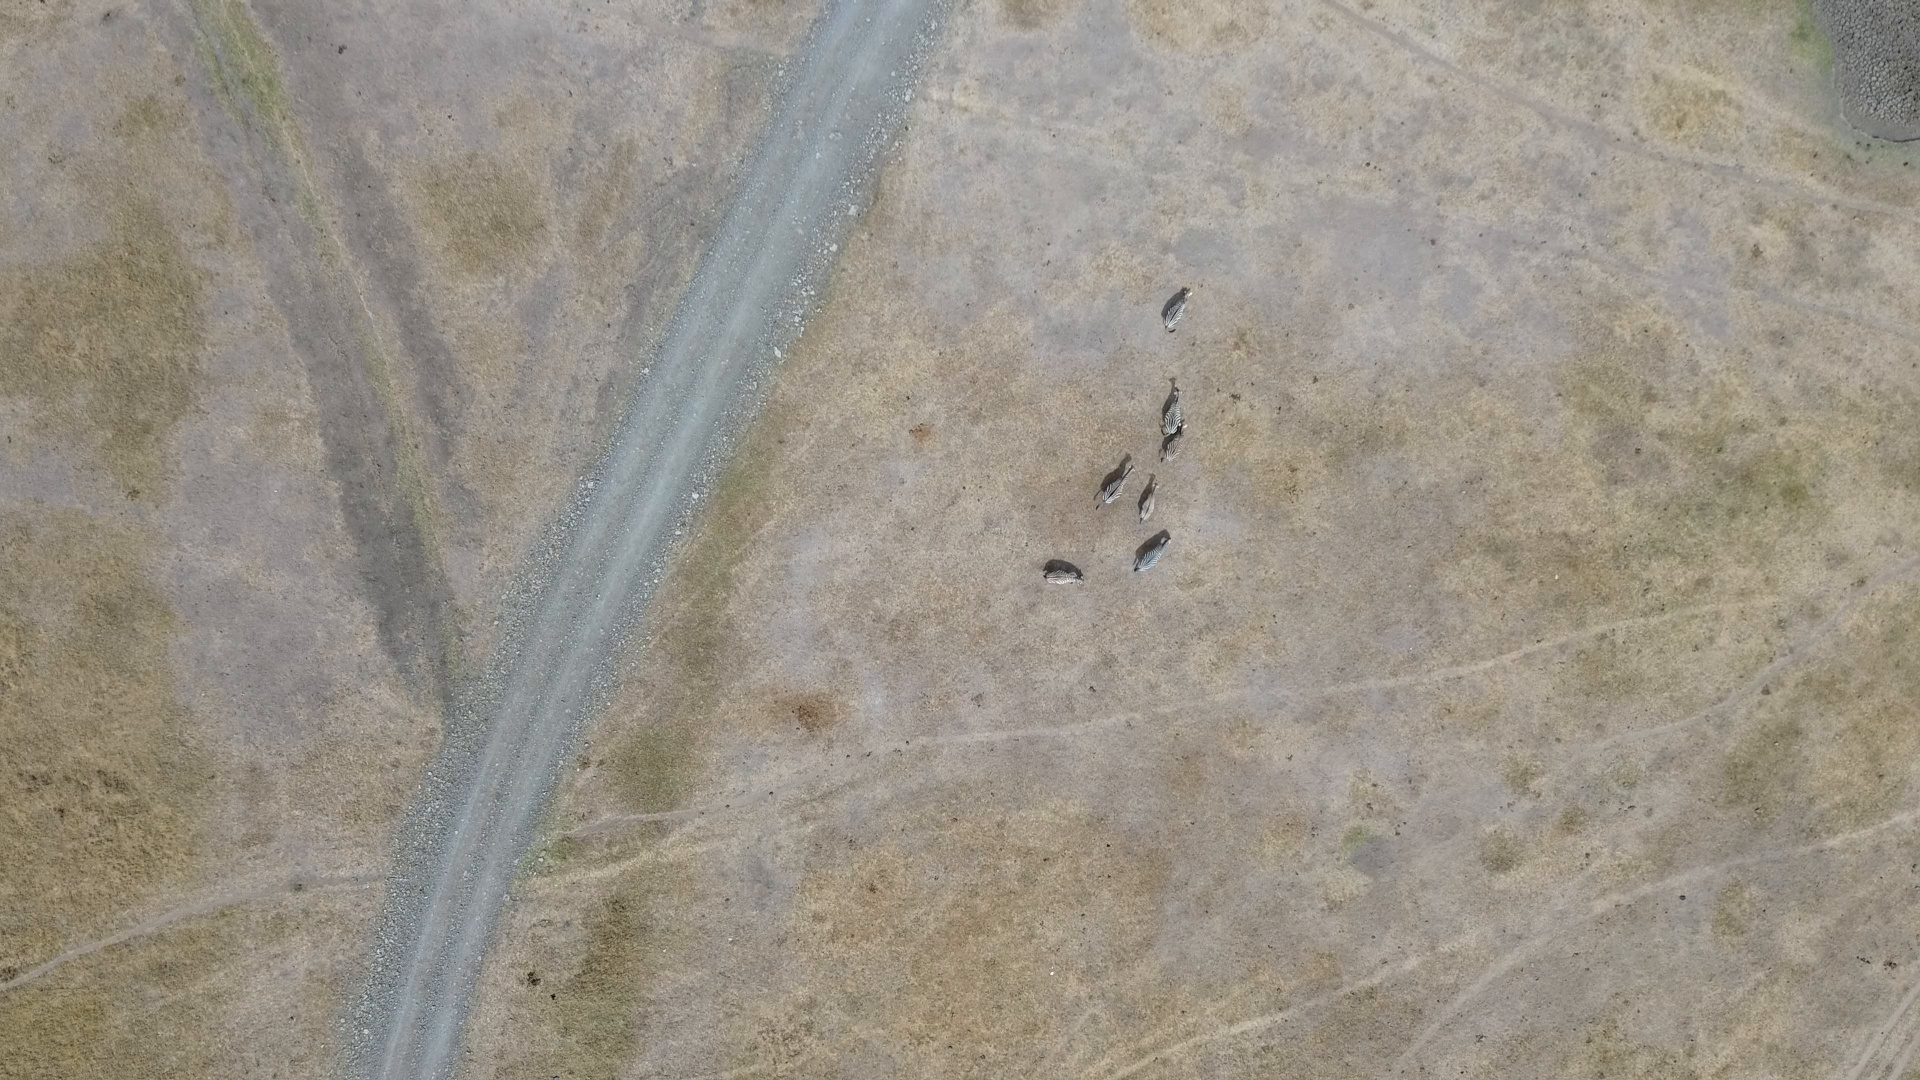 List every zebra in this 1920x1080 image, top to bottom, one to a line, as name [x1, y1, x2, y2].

zebra [1163, 290, 1193, 328]
zebra [1163, 389, 1183, 435]
zebra [1163, 423, 1188, 462]
zebra [1102, 465, 1135, 504]
zebra [1137, 482, 1161, 520]
zebra [1134, 537, 1172, 572]
zebra [1043, 569, 1085, 584]